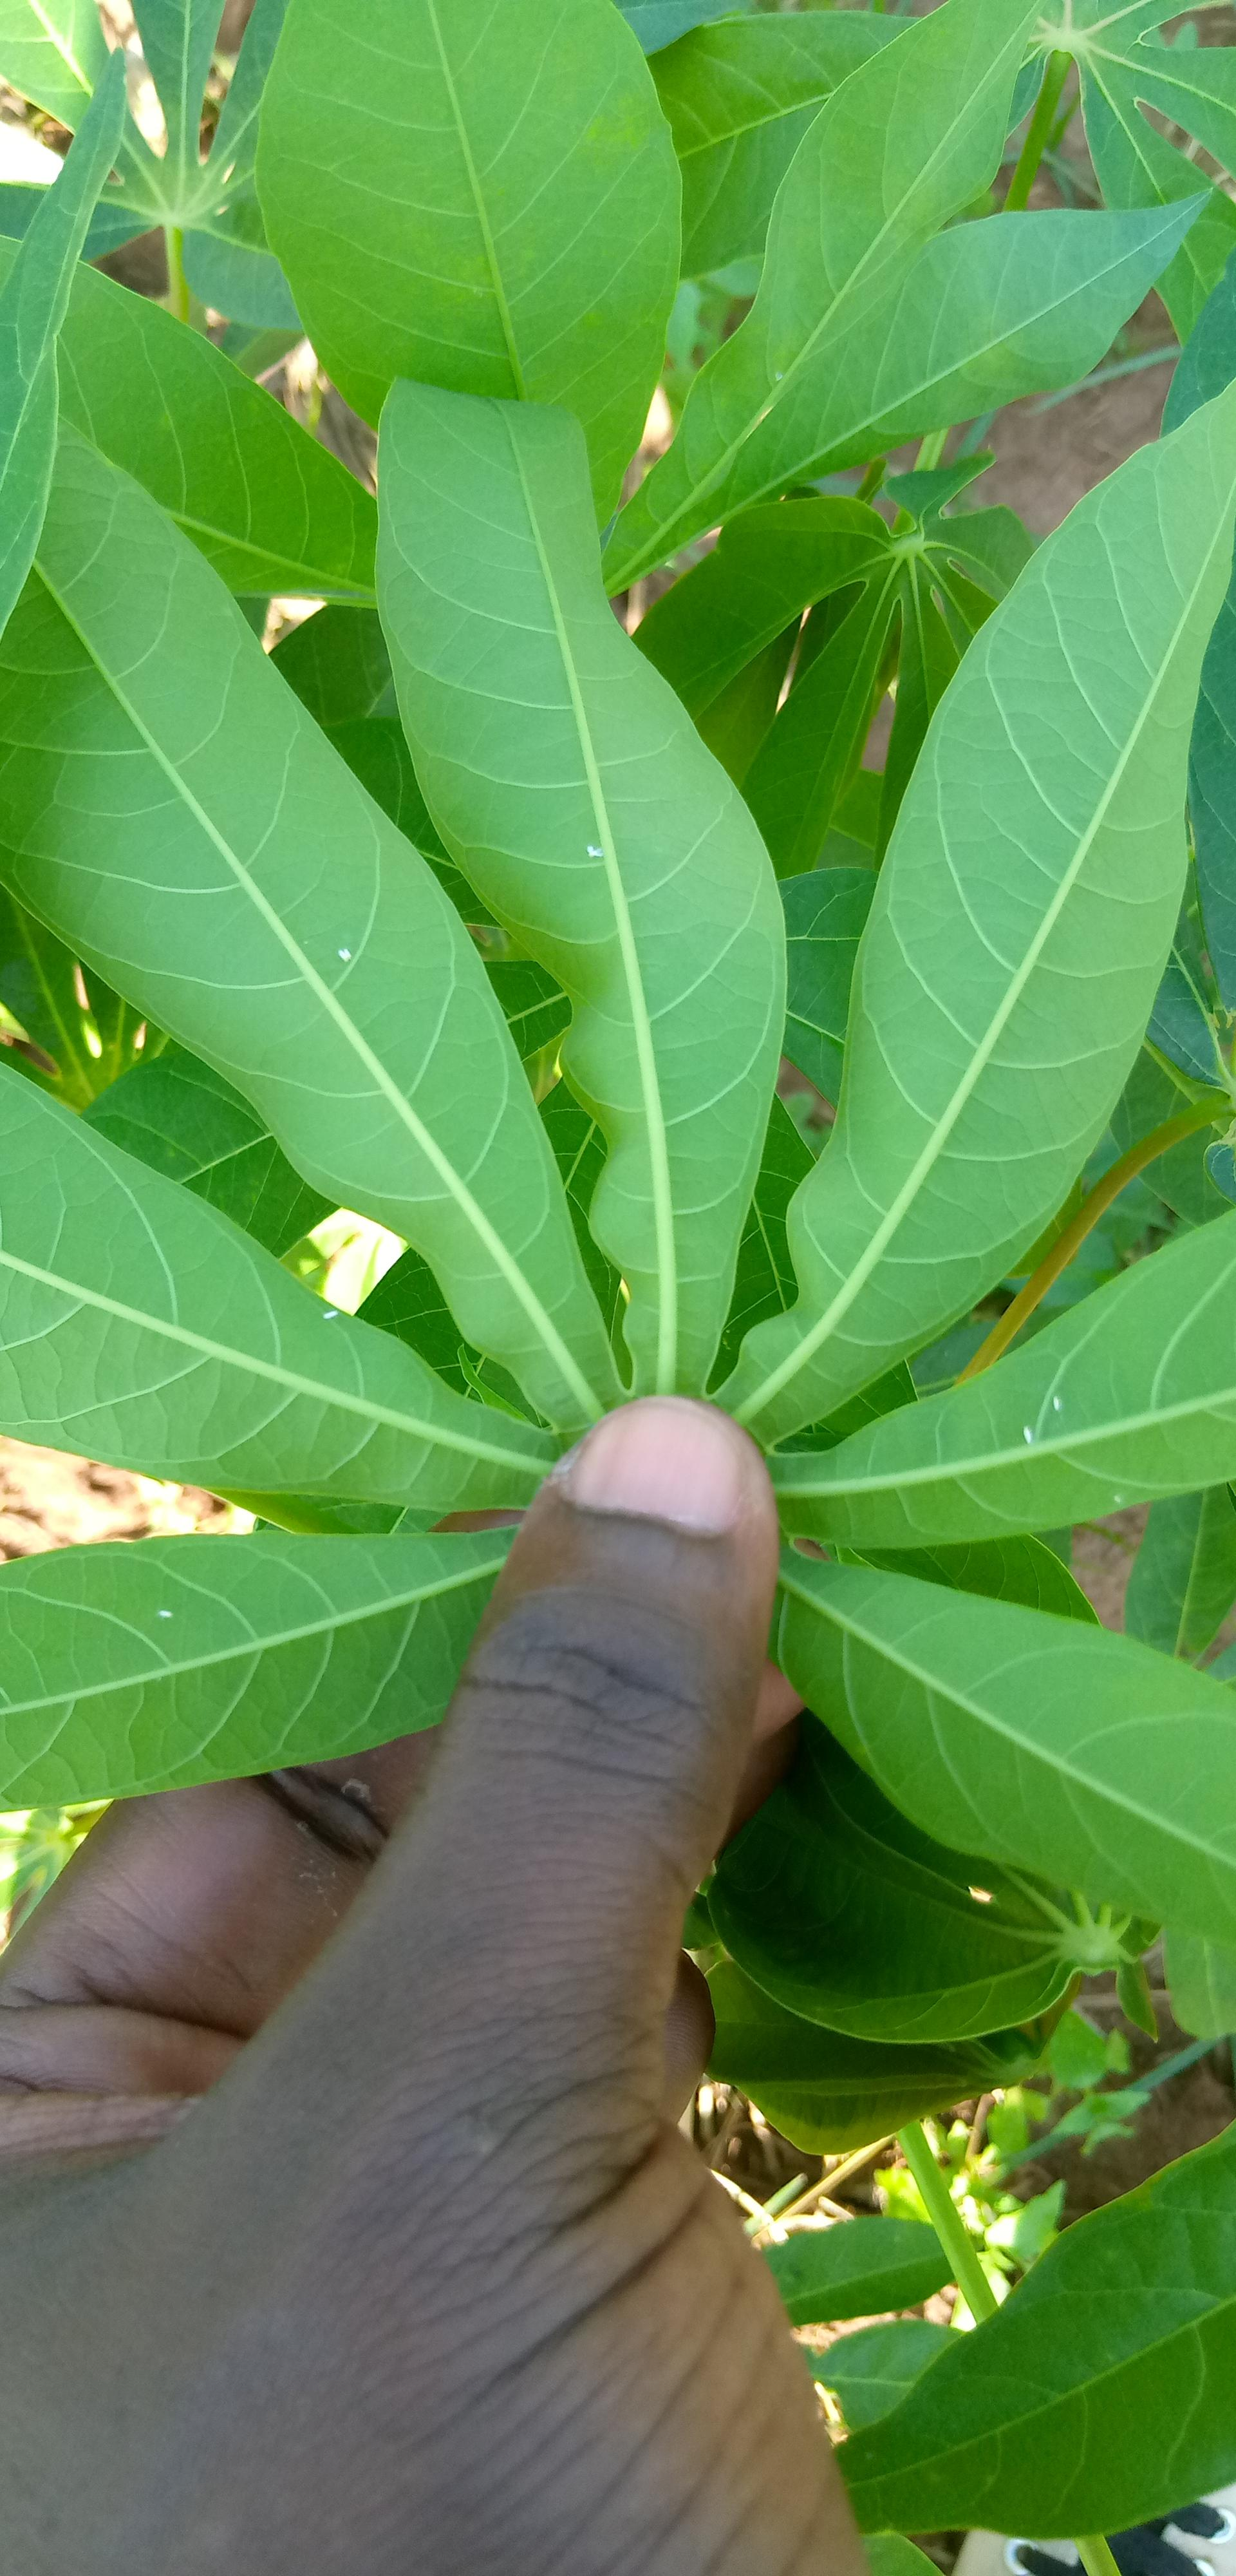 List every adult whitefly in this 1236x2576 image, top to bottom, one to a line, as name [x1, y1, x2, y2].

whitefly [582, 842, 605, 864]
whitefly [335, 944, 345, 963]
whitefly [342, 945, 355, 966]
whitefly [321, 1307, 341, 1323]
whitefly [1051, 1392, 1063, 1416]
whitefly [1019, 1423, 1036, 1448]
whitefly [156, 1605, 176, 1623]